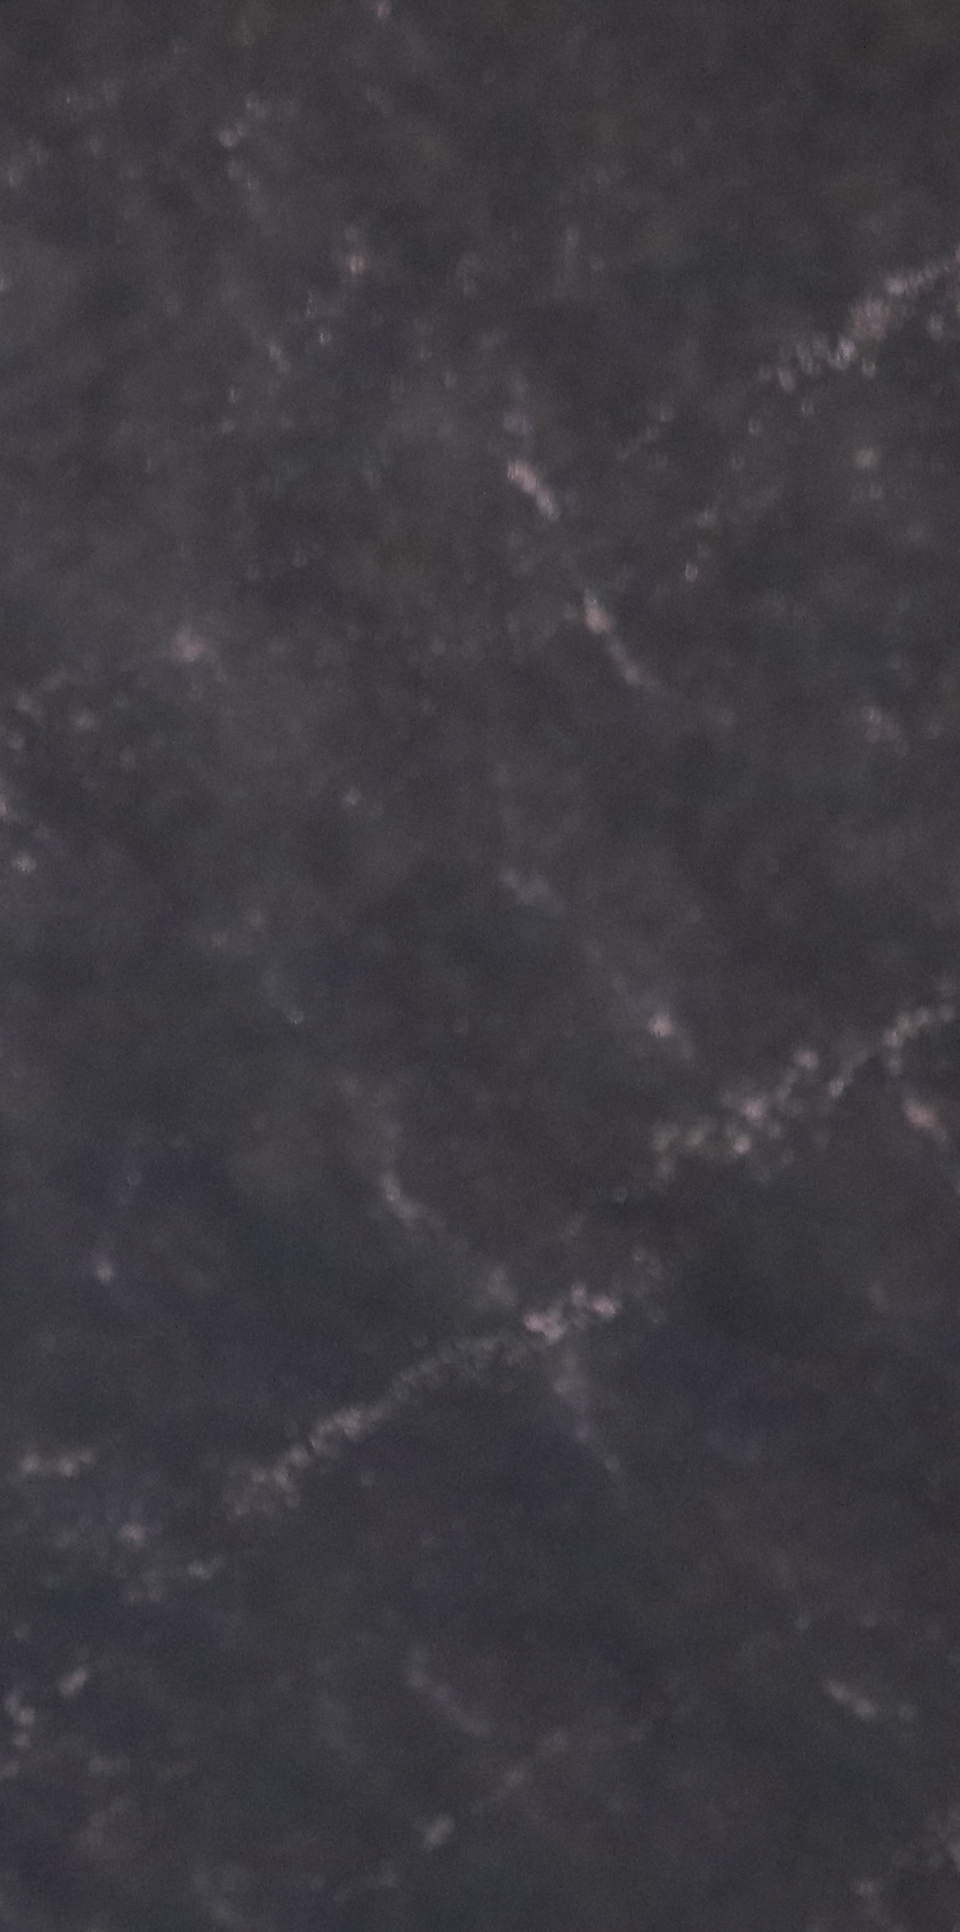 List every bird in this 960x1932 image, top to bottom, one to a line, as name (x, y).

None